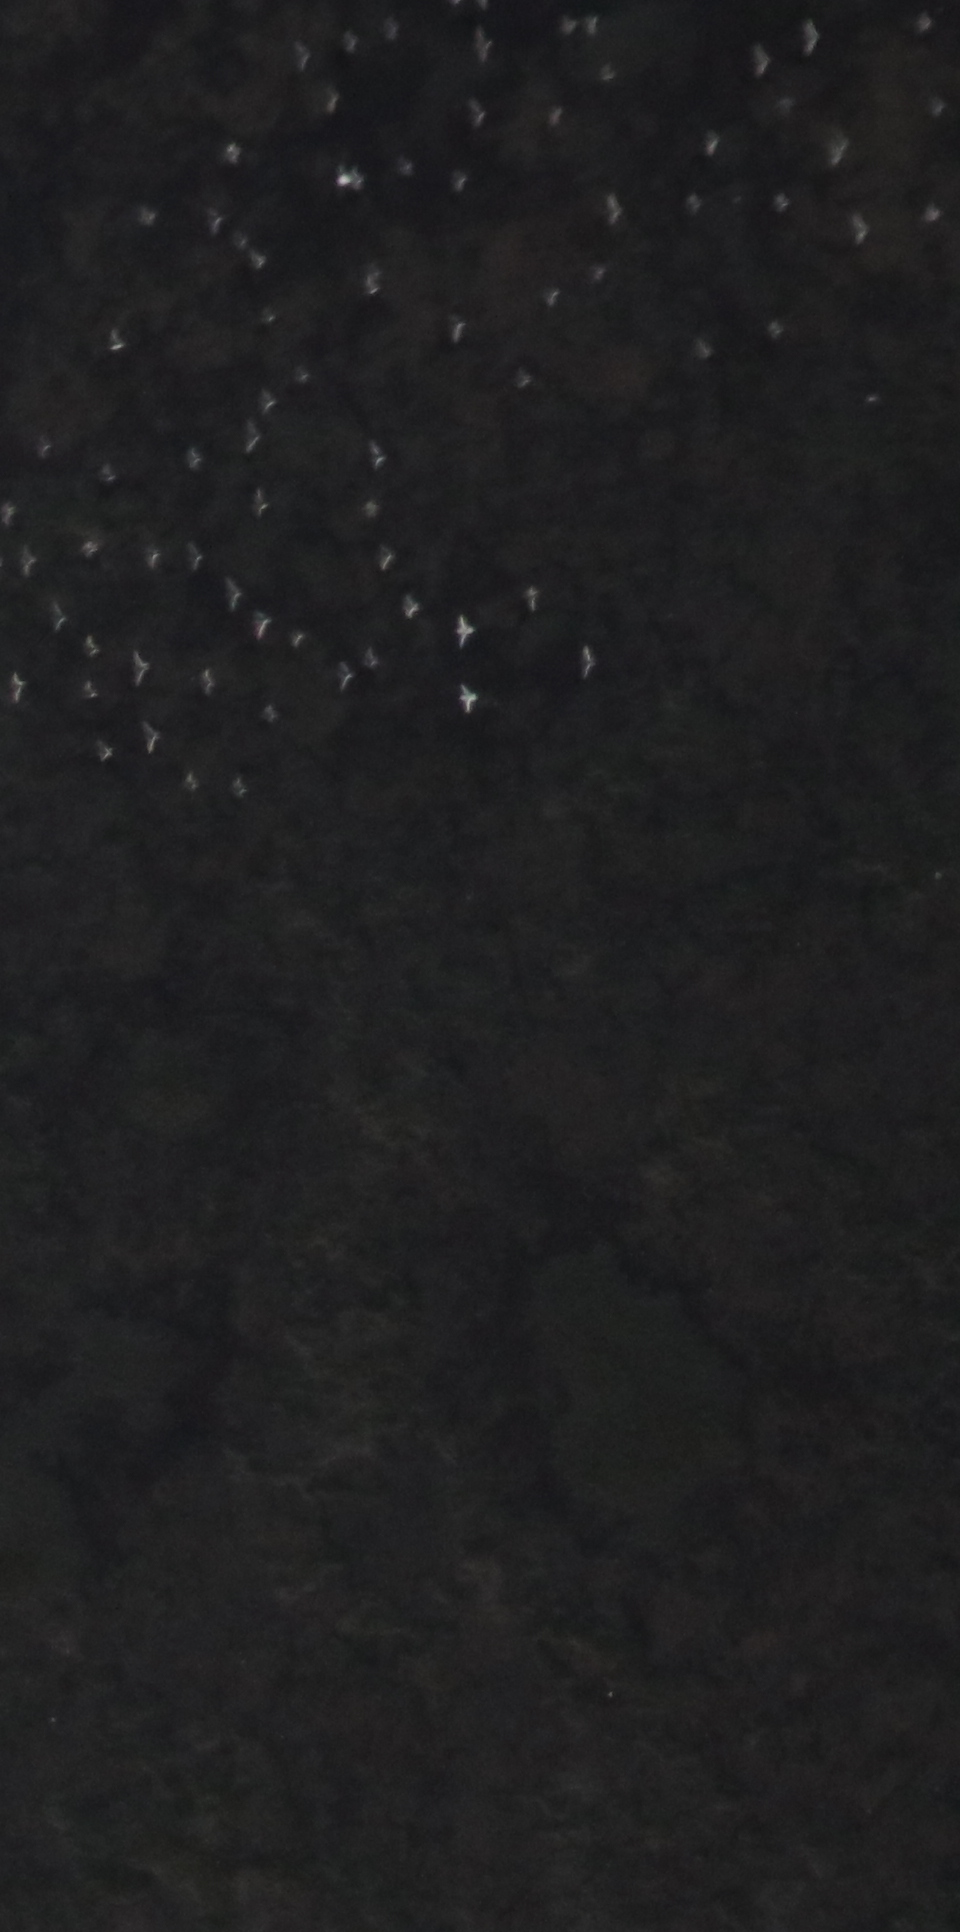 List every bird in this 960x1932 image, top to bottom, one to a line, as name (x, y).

other bird (923, 22)
other bird (590, 23)
other bird (568, 28)
other bird (388, 31)
other bird (811, 36)
other bird (353, 38)
other bird (484, 44)
other bird (301, 54)
other bird (760, 64)
other bird (605, 72)
other bird (330, 98)
other bird (787, 103)
other bird (940, 104)
other bird (479, 110)
other bird (558, 116)
other bird (712, 144)
other bird (839, 145)
other bird (232, 148)
other bird (405, 166)
other bird (340, 174)
other bird (359, 181)
other bird (461, 182)
other bird (693, 203)
other bird (783, 203)
other bird (145, 212)
other bird (615, 212)
other bird (932, 214)
other bird (214, 217)
other bird (861, 230)
other bird (236, 241)
other bird (259, 258)
other bird (595, 275)
other bird (369, 282)
other bird (552, 298)
other bird (270, 318)
other bird (453, 325)
other bird (772, 326)
other bird (119, 339)
other bird (703, 349)
other bird (304, 374)
other bird (524, 380)
other bird (871, 396)
other bird (266, 402)
other bird (252, 433)
other bird (39, 447)
other bird (375, 455)
other bird (193, 460)
other bird (109, 477)
other bird (254, 500)
other bird (369, 505)
other bird (9, 514)
other bird (92, 548)
other bird (150, 549)
other bird (385, 554)
other bird (193, 557)
other bird (29, 561)
other bird (535, 594)
other bird (231, 595)
other bird (413, 609)
other bird (60, 619)
other bird (258, 623)
other bird (465, 631)
other bird (295, 636)
other bird (89, 649)
other bird (371, 657)
other bird (589, 663)
other bird (138, 668)
other bird (347, 677)
other bird (206, 681)
other bird (18, 685)
other bird (90, 692)
other bird (471, 699)
other bird (269, 713)
other bird (150, 736)
other bird (105, 753)
other bird (192, 784)
other bird (237, 788)